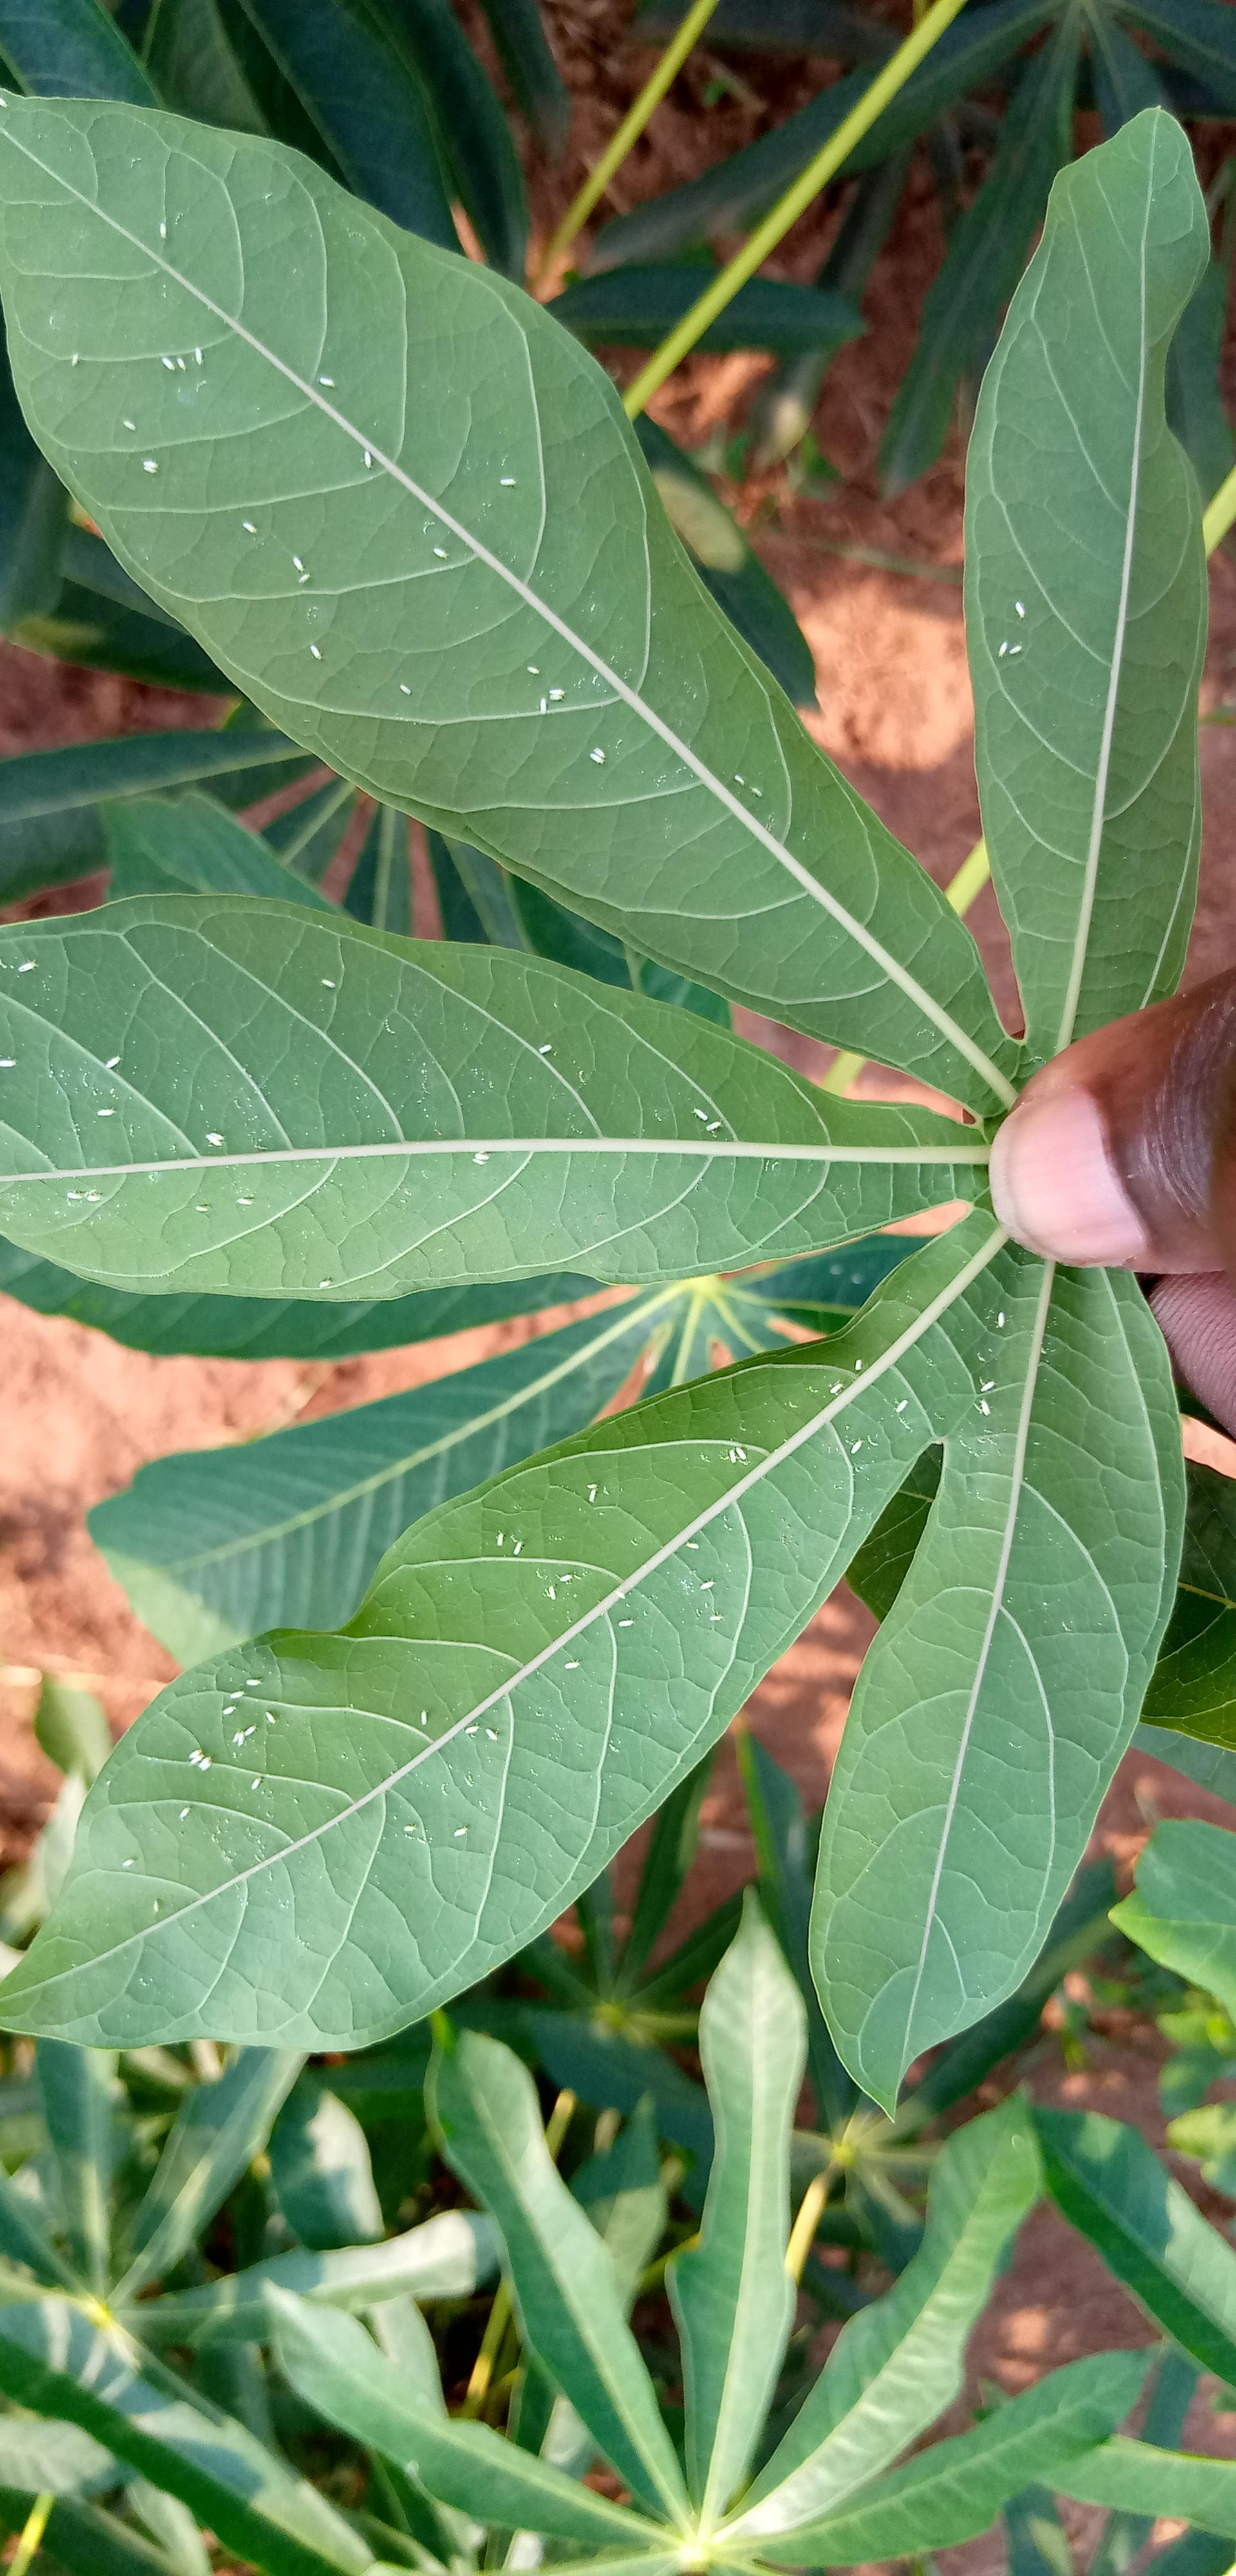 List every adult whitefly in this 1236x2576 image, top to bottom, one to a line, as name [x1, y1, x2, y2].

whitefly [1, 96, 8, 110]
whitefly [158, 220, 170, 240]
whitefly [192, 345, 207, 366]
whitefly [68, 351, 82, 369]
whitefly [160, 355, 176, 372]
whitefly [175, 356, 189, 374]
whitefly [317, 375, 336, 389]
whitefly [121, 419, 138, 432]
whitefly [363, 449, 373, 471]
whitefly [142, 459, 160, 474]
whitefly [498, 477, 519, 489]
whitefly [241, 522, 258, 535]
whitefly [432, 546, 449, 560]
whitefly [289, 556, 305, 573]
whitefly [297, 573, 315, 585]
whitefly [1014, 600, 1025, 620]
whitefly [996, 638, 1007, 659]
whitefly [308, 643, 323, 662]
whitefly [1008, 643, 1024, 656]
whitefly [525, 663, 541, 676]
whitefly [397, 683, 414, 697]
whitefly [548, 690, 565, 696]
whitefly [547, 694, 563, 703]
whitefly [538, 697, 548, 717]
whitefly [589, 745, 608, 766]
whitefly [733, 773, 746, 787]
whitefly [750, 786, 764, 799]
whitefly [319, 977, 338, 990]
whitefly [537, 1042, 554, 1057]
whitefly [104, 1055, 121, 1070]
whitefly [1, 1058, 18, 1068]
whitefly [690, 1106, 709, 1121]
whitefly [95, 1107, 117, 1117]
whitefly [704, 1120, 724, 1133]
whitefly [203, 1131, 226, 1148]
whitefly [469, 1151, 492, 1167]
whitefly [64, 1188, 84, 1202]
whitefly [84, 1192, 104, 1204]
whitefly [236, 1194, 255, 1207]
whitefly [193, 1202, 211, 1214]
whitefly [316, 1278, 333, 1289]
whitefly [996, 1311, 1008, 1330]
whitefly [853, 1358, 866, 1372]
whitefly [979, 1379, 998, 1392]
whitefly [827, 1381, 843, 1395]
whitefly [893, 1398, 910, 1413]
whitefly [979, 1399, 993, 1417]
whitefly [850, 1439, 865, 1455]
whitefly [736, 1445, 748, 1461]
whitefly [728, 1448, 738, 1466]
whitefly [585, 1483, 598, 1490]
whitefly [588, 1488, 598, 1504]
whitefly [496, 1531, 505, 1548]
whitefly [511, 1539, 524, 1557]
whitefly [685, 1540, 700, 1550]
whitefly [558, 1571, 574, 1584]
whitefly [698, 1579, 716, 1592]
whitefly [545, 1584, 559, 1602]
whitefly [613, 1588, 628, 1600]
whitefly [707, 1614, 727, 1623]
whitefly [615, 1618, 635, 1628]
whitefly [561, 1660, 581, 1671]
whitefly [245, 1677, 264, 1687]
whitefly [229, 1689, 247, 1700]
whitefly [221, 1704, 238, 1716]
whitefly [418, 1709, 432, 1726]
whitefly [263, 1710, 279, 1725]
whitefly [243, 1723, 258, 1736]
whitefly [463, 1725, 482, 1734]
whitefly [484, 1727, 500, 1741]
whitefly [231, 1728, 246, 1748]
whitefly [188, 1747, 203, 1765]
whitefly [199, 1755, 216, 1772]
whitefly [248, 1776, 265, 1792]
whitefly [179, 1804, 192, 1822]
whitefly [401, 1822, 418, 1835]
whitefly [452, 1826, 469, 1838]
whitefly [120, 1856, 137, 1870]
whitefly [149, 1897, 164, 1914]